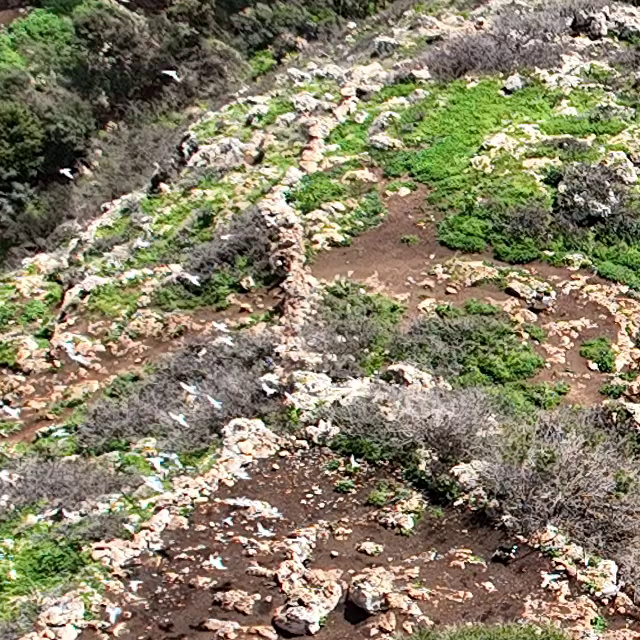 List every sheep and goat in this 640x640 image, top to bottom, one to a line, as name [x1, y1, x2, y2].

None